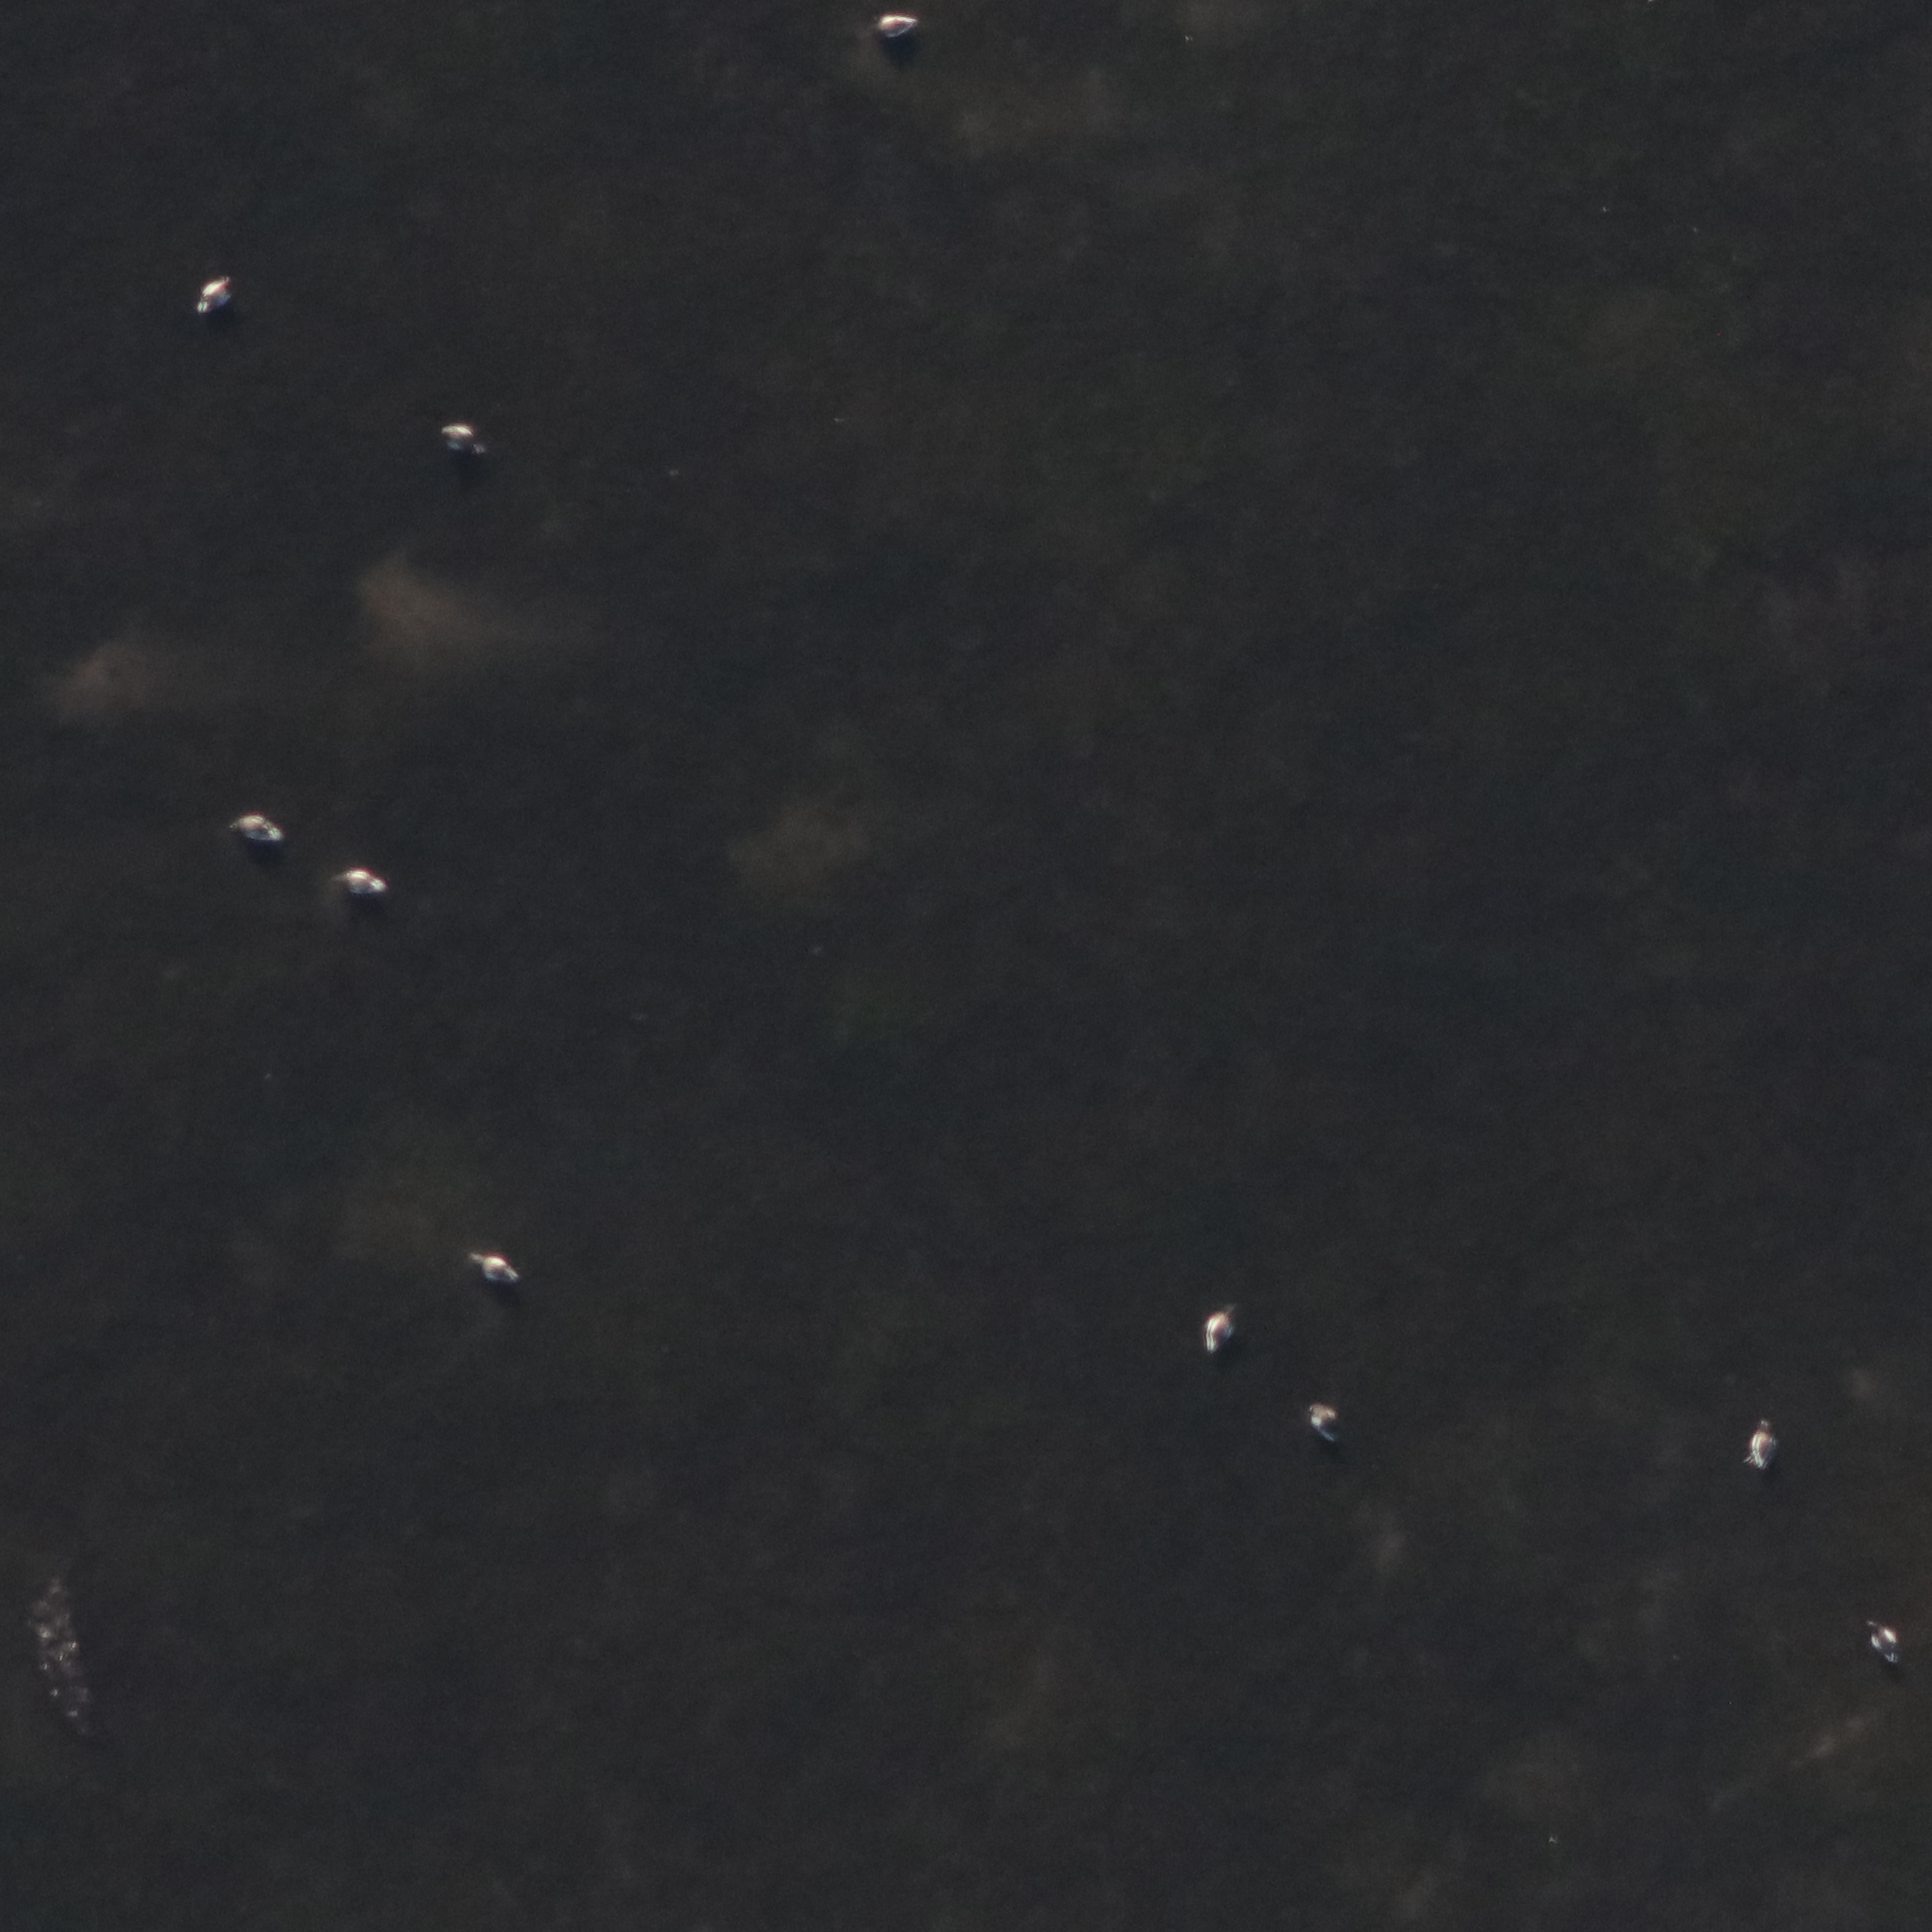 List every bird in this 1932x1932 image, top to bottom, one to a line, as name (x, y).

brant (896, 26)
brant (219, 300)
brant (461, 438)
brant (254, 825)
brant (355, 884)
brant (493, 1269)
brant (1220, 1327)
brant (1325, 1423)
brant (1763, 1450)
brant (1884, 1641)